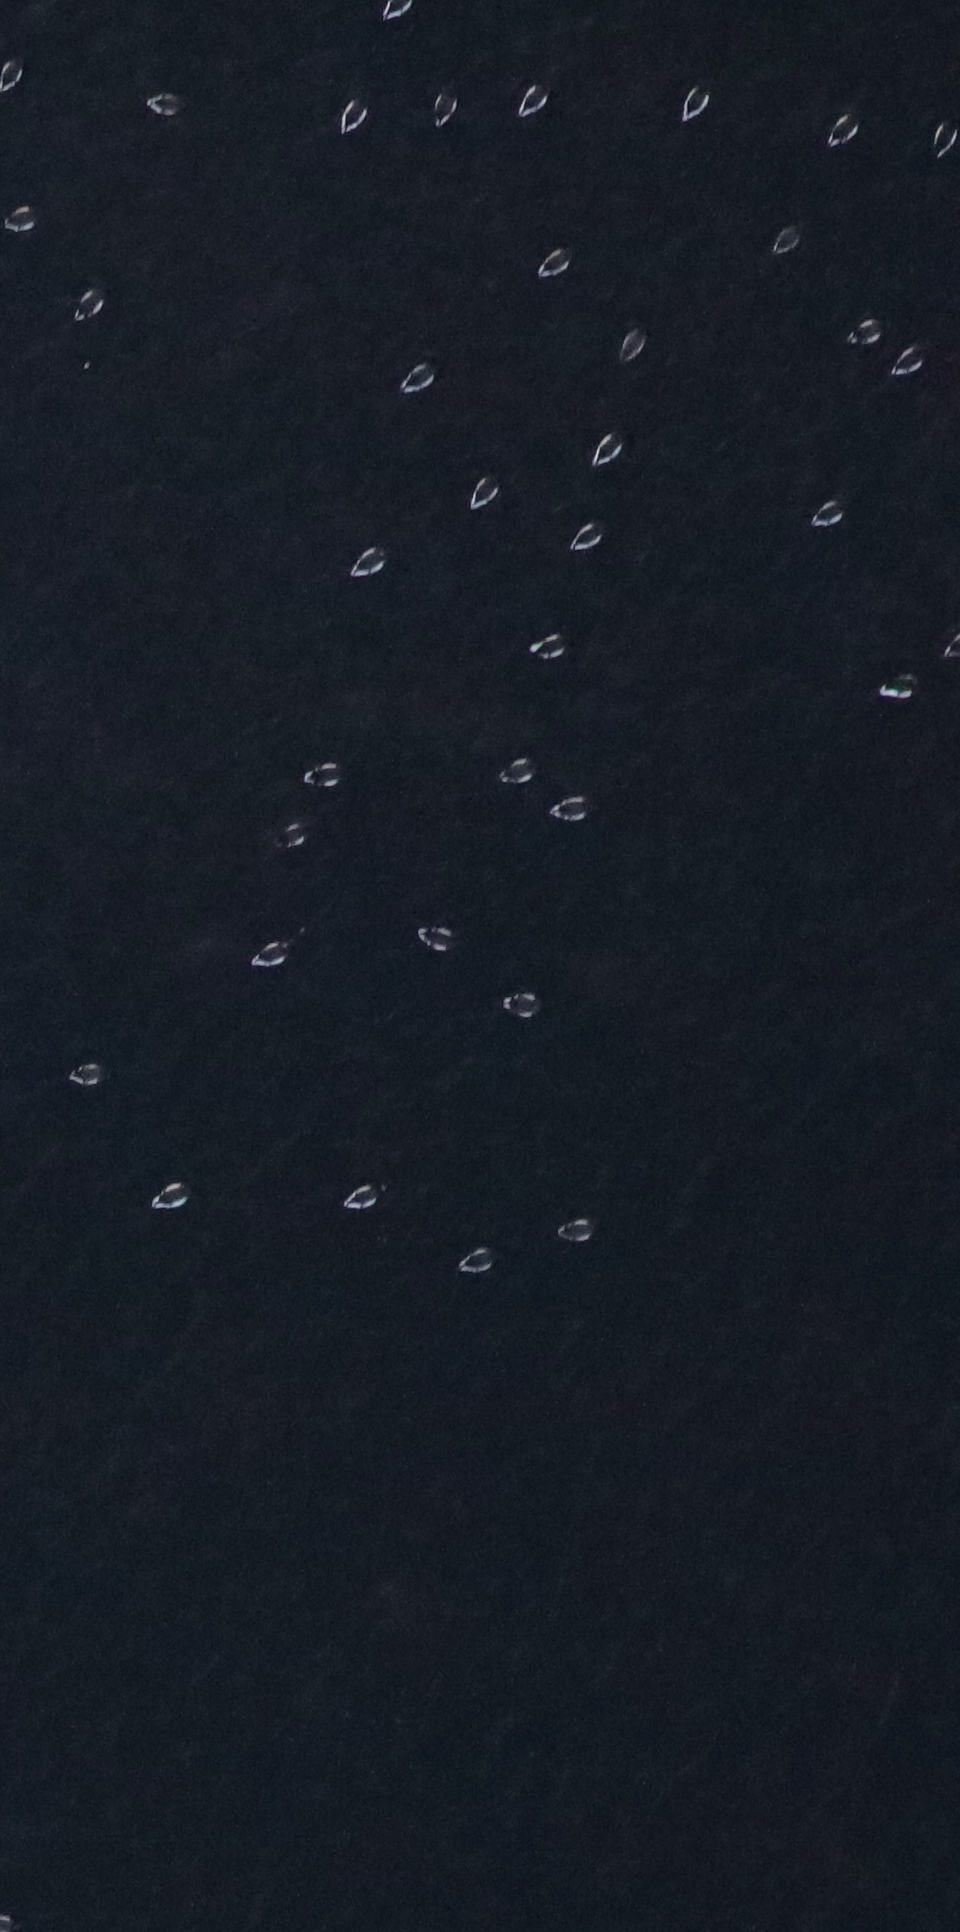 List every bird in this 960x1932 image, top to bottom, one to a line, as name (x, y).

brant (398, 3)
brant (11, 73)
brant (534, 100)
brant (696, 101)
brant (169, 104)
brant (444, 107)
brant (353, 116)
brant (844, 129)
brant (945, 137)
brant (20, 218)
brant (791, 237)
brant (556, 262)
brant (89, 304)
brant (866, 332)
brant (633, 344)
brant (908, 361)
brant (420, 377)
brant (609, 449)
brant (485, 491)
brant (829, 511)
brant (588, 537)
brant (370, 561)
brant (550, 647)
brant (899, 685)
brant (520, 772)
brant (326, 775)
brant (574, 808)
brant (293, 835)
brant (438, 938)
brant (272, 954)
brant (524, 1004)
brant (89, 1074)
brant (172, 1195)
brant (365, 1196)
brant (577, 1231)
brant (479, 1260)